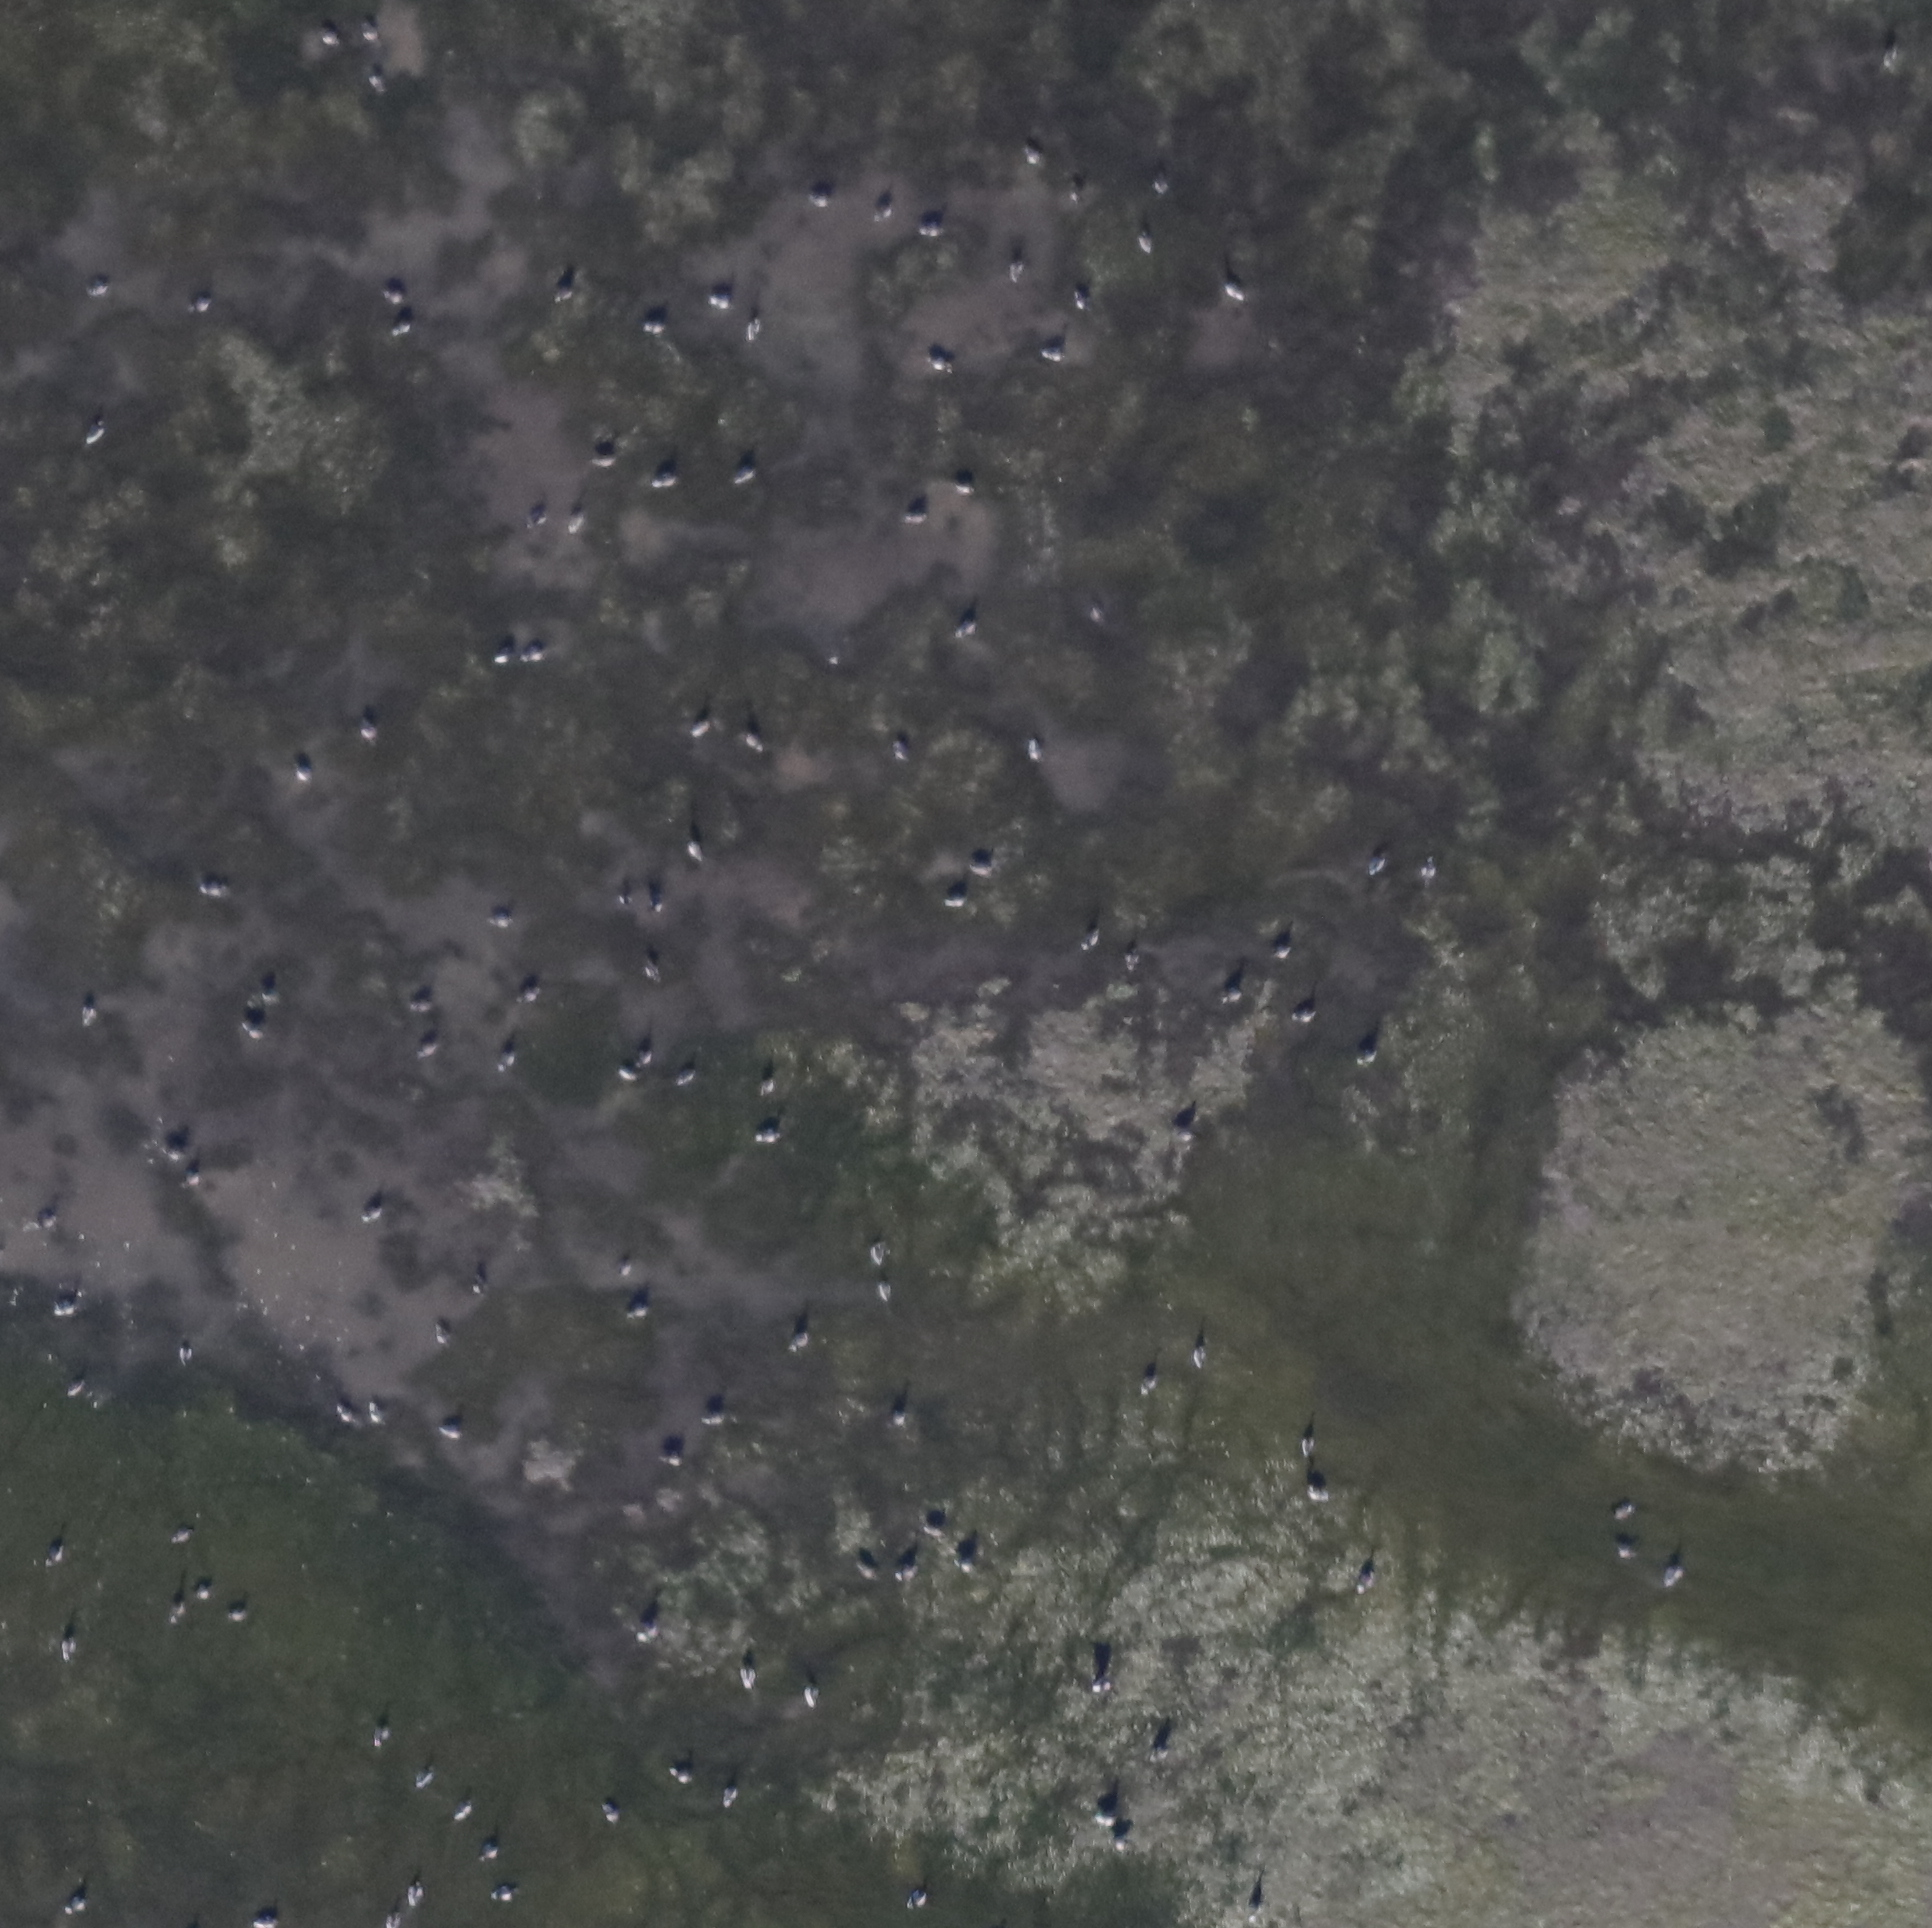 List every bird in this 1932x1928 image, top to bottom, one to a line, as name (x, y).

brant (334, 36)
brant (379, 39)
brant (1896, 62)
brant (382, 79)
brant (1029, 149)
brant (1162, 182)
brant (1076, 190)
brant (814, 203)
brant (884, 208)
brant (935, 226)
brant (1145, 246)
brant (1008, 266)
brant (103, 282)
brant (1235, 290)
brant (564, 293)
brant (403, 299)
brant (205, 301)
brant (1080, 301)
brant (718, 306)
brant (651, 322)
brant (411, 329)
brant (757, 336)
brant (1042, 357)
brant (931, 362)
brant (96, 435)
brant (603, 455)
brant (668, 474)
brant (750, 476)
brant (968, 486)
brant (920, 519)
brant (532, 522)
brant (582, 526)
brant (1097, 614)
brant (967, 622)
brant (529, 648)
brant (499, 652)
brant (701, 731)
brant (364, 734)
brant (750, 746)
brant (1036, 751)
brant (897, 755)
brant (308, 776)
brant (691, 852)
brant (1367, 862)
brant (982, 866)
brant (1427, 876)
brant (213, 881)
brant (628, 884)
brant (960, 904)
brant (658, 905)
brant (498, 913)
brant (1088, 937)
brant (1279, 949)
brant (1124, 954)
brant (659, 974)
brant (1223, 985)
brant (263, 987)
brant (534, 997)
brant (87, 999)
brant (429, 1000)
brant (1312, 1013)
brant (249, 1018)
brant (430, 1048)
brant (643, 1053)
brant (1368, 1058)
brant (511, 1062)
brant (682, 1073)
brant (621, 1079)
brant (766, 1085)
brant (1186, 1135)
brant (774, 1137)
brant (170, 1144)
brant (188, 1179)
brant (372, 1212)
brant (49, 1214)
brant (877, 1257)
brant (623, 1267)
brant (479, 1287)
brant (883, 1294)
brant (68, 1306)
brant (637, 1315)
brant (439, 1327)
brant (803, 1337)
brant (184, 1354)
brant (1207, 1361)
brant (80, 1381)
brant (1149, 1385)
brant (346, 1416)
brant (376, 1416)
brant (716, 1416)
brant (900, 1417)
brant (452, 1431)
brant (1311, 1451)
brant (669, 1457)
brant (1321, 1491)
brant (1622, 1509)
brant (935, 1532)
brant (185, 1534)
brant (1630, 1545)
brant (59, 1553)
brant (965, 1565)
brant (871, 1574)
brant (906, 1574)
brant (1372, 1581)
brant (1682, 1583)
brant (204, 1589)
brant (241, 1618)
brant (186, 1620)
brant (648, 1634)
brant (68, 1646)
brant (750, 1674)
brant (1100, 1678)
brant (813, 1694)
brant (391, 1731)
brant (1165, 1748)
brant (677, 1772)
brant (428, 1773)
brant (721, 1791)
brant (457, 1811)
brant (1105, 1811)
brant (604, 1812)
brant (1126, 1847)
brant (490, 1850)
brant (424, 1884)
brant (503, 1894)
brant (928, 1904)
brant (71, 1907)
brant (1244, 1912)
brant (264, 1919)
brant (390, 1920)